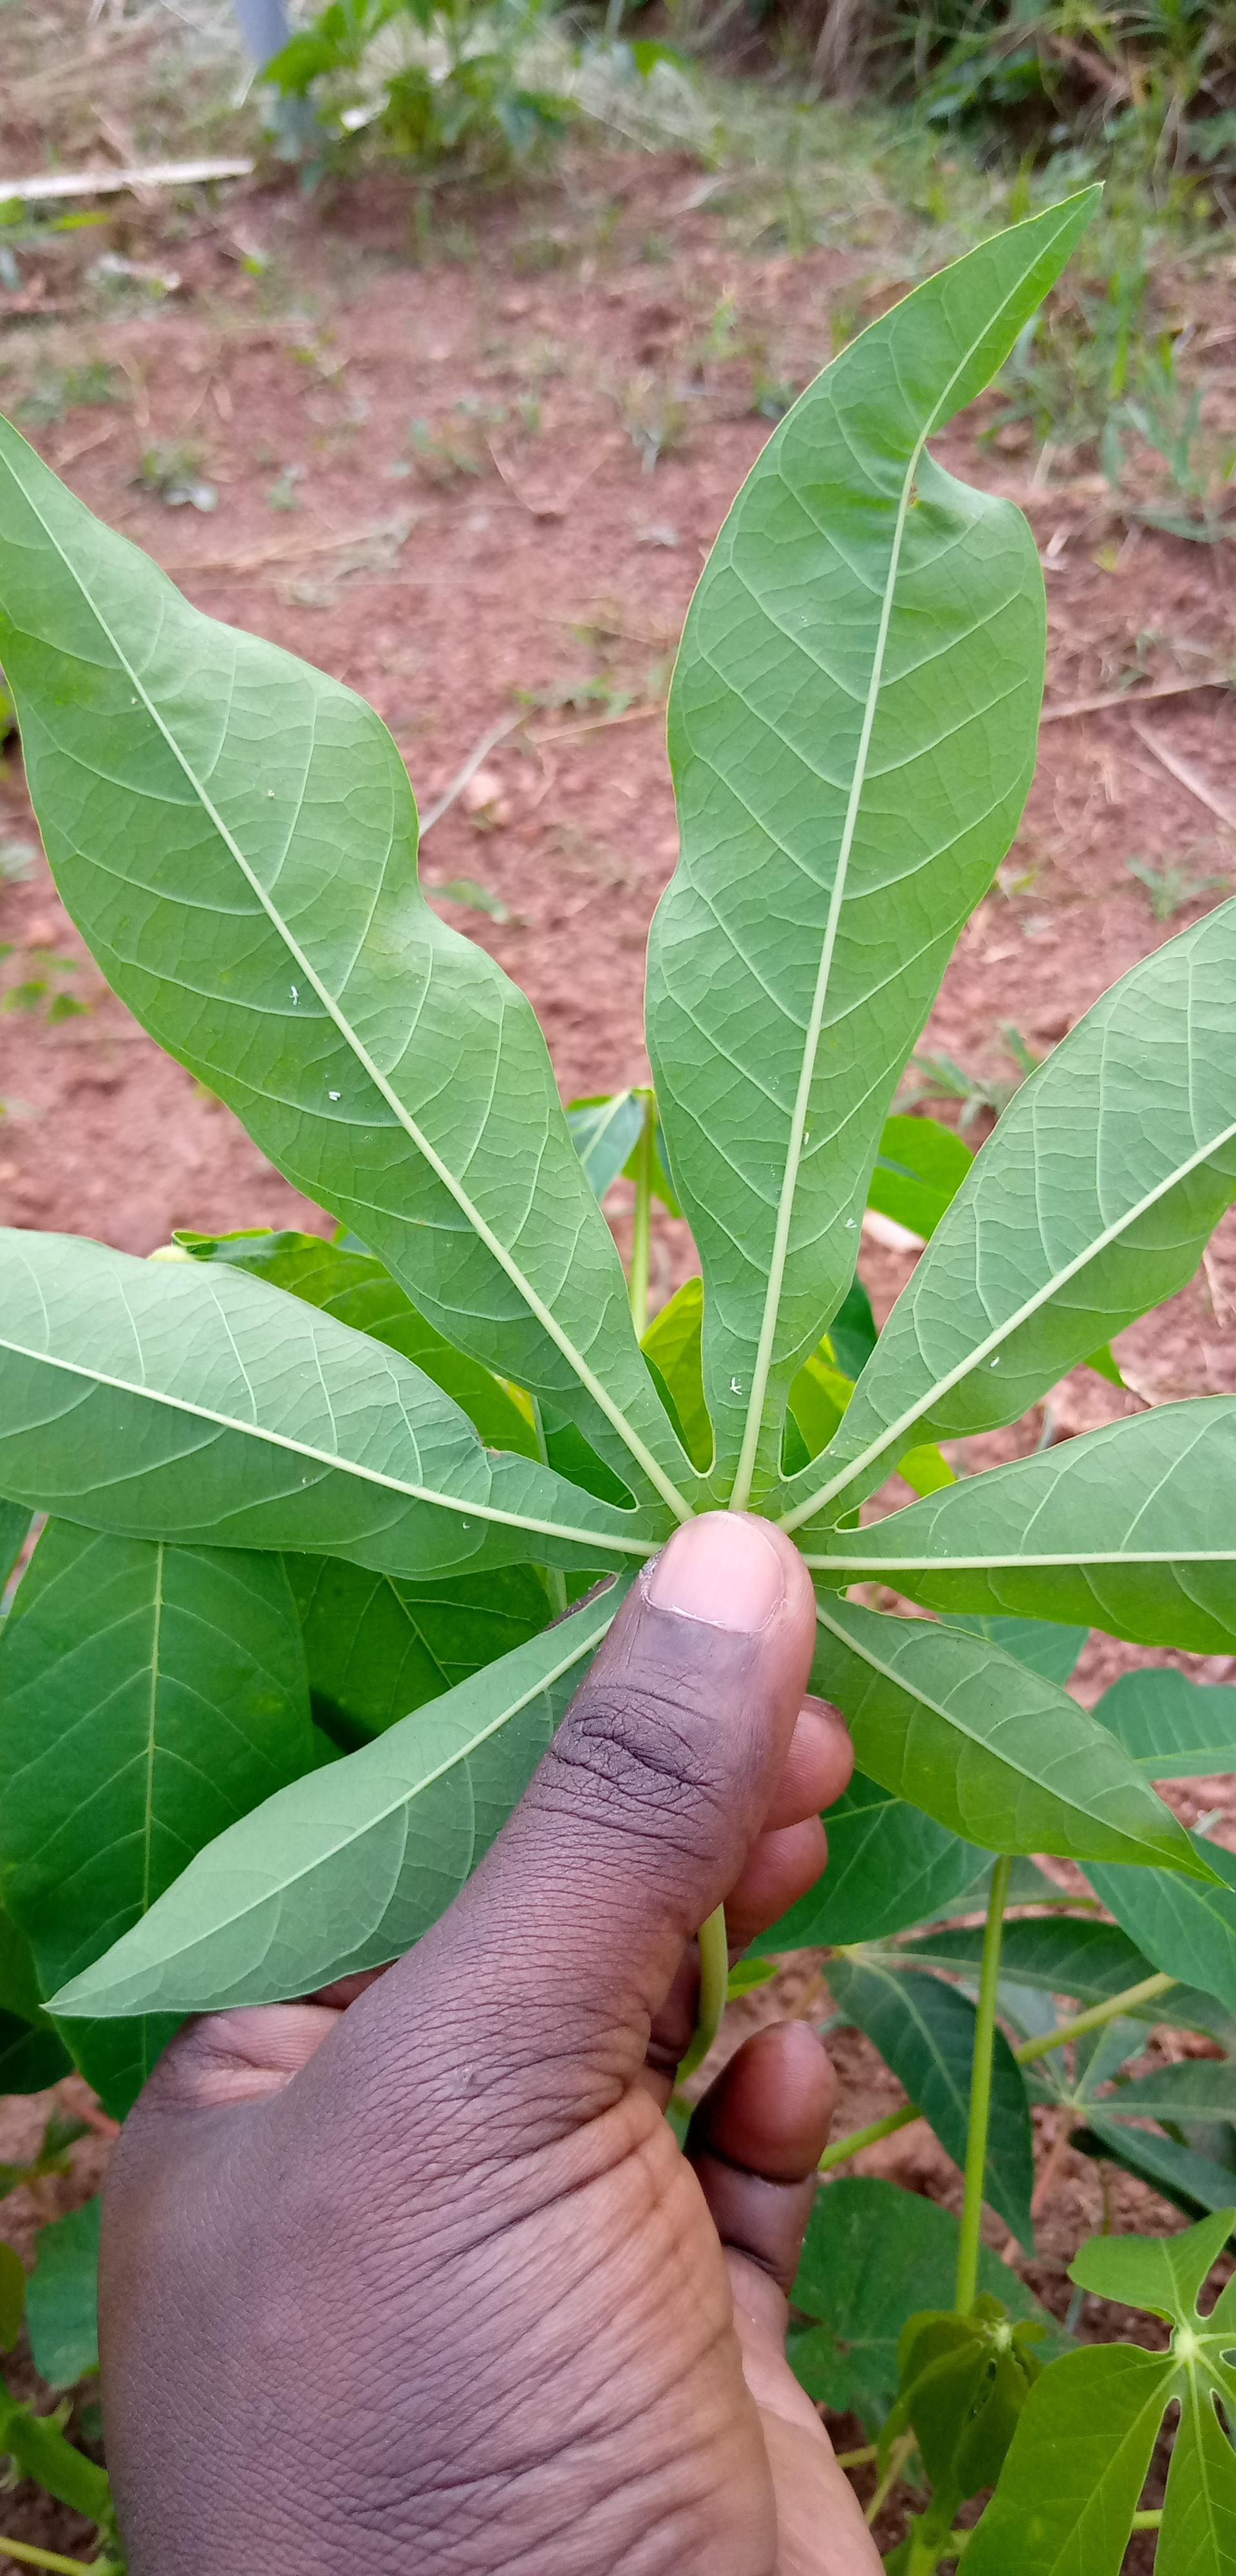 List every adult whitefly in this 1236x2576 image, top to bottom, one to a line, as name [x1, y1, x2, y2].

whitefly [130, 697, 142, 710]
whitefly [265, 788, 277, 800]
whitefly [288, 983, 301, 1014]
whitefly [326, 1089, 342, 1102]
whitefly [803, 1130, 812, 1150]
whitefly [843, 1217, 857, 1231]
whitefly [987, 1354, 1001, 1370]
whitefly [728, 1374, 743, 1401]
whitefly [462, 1520, 472, 1531]